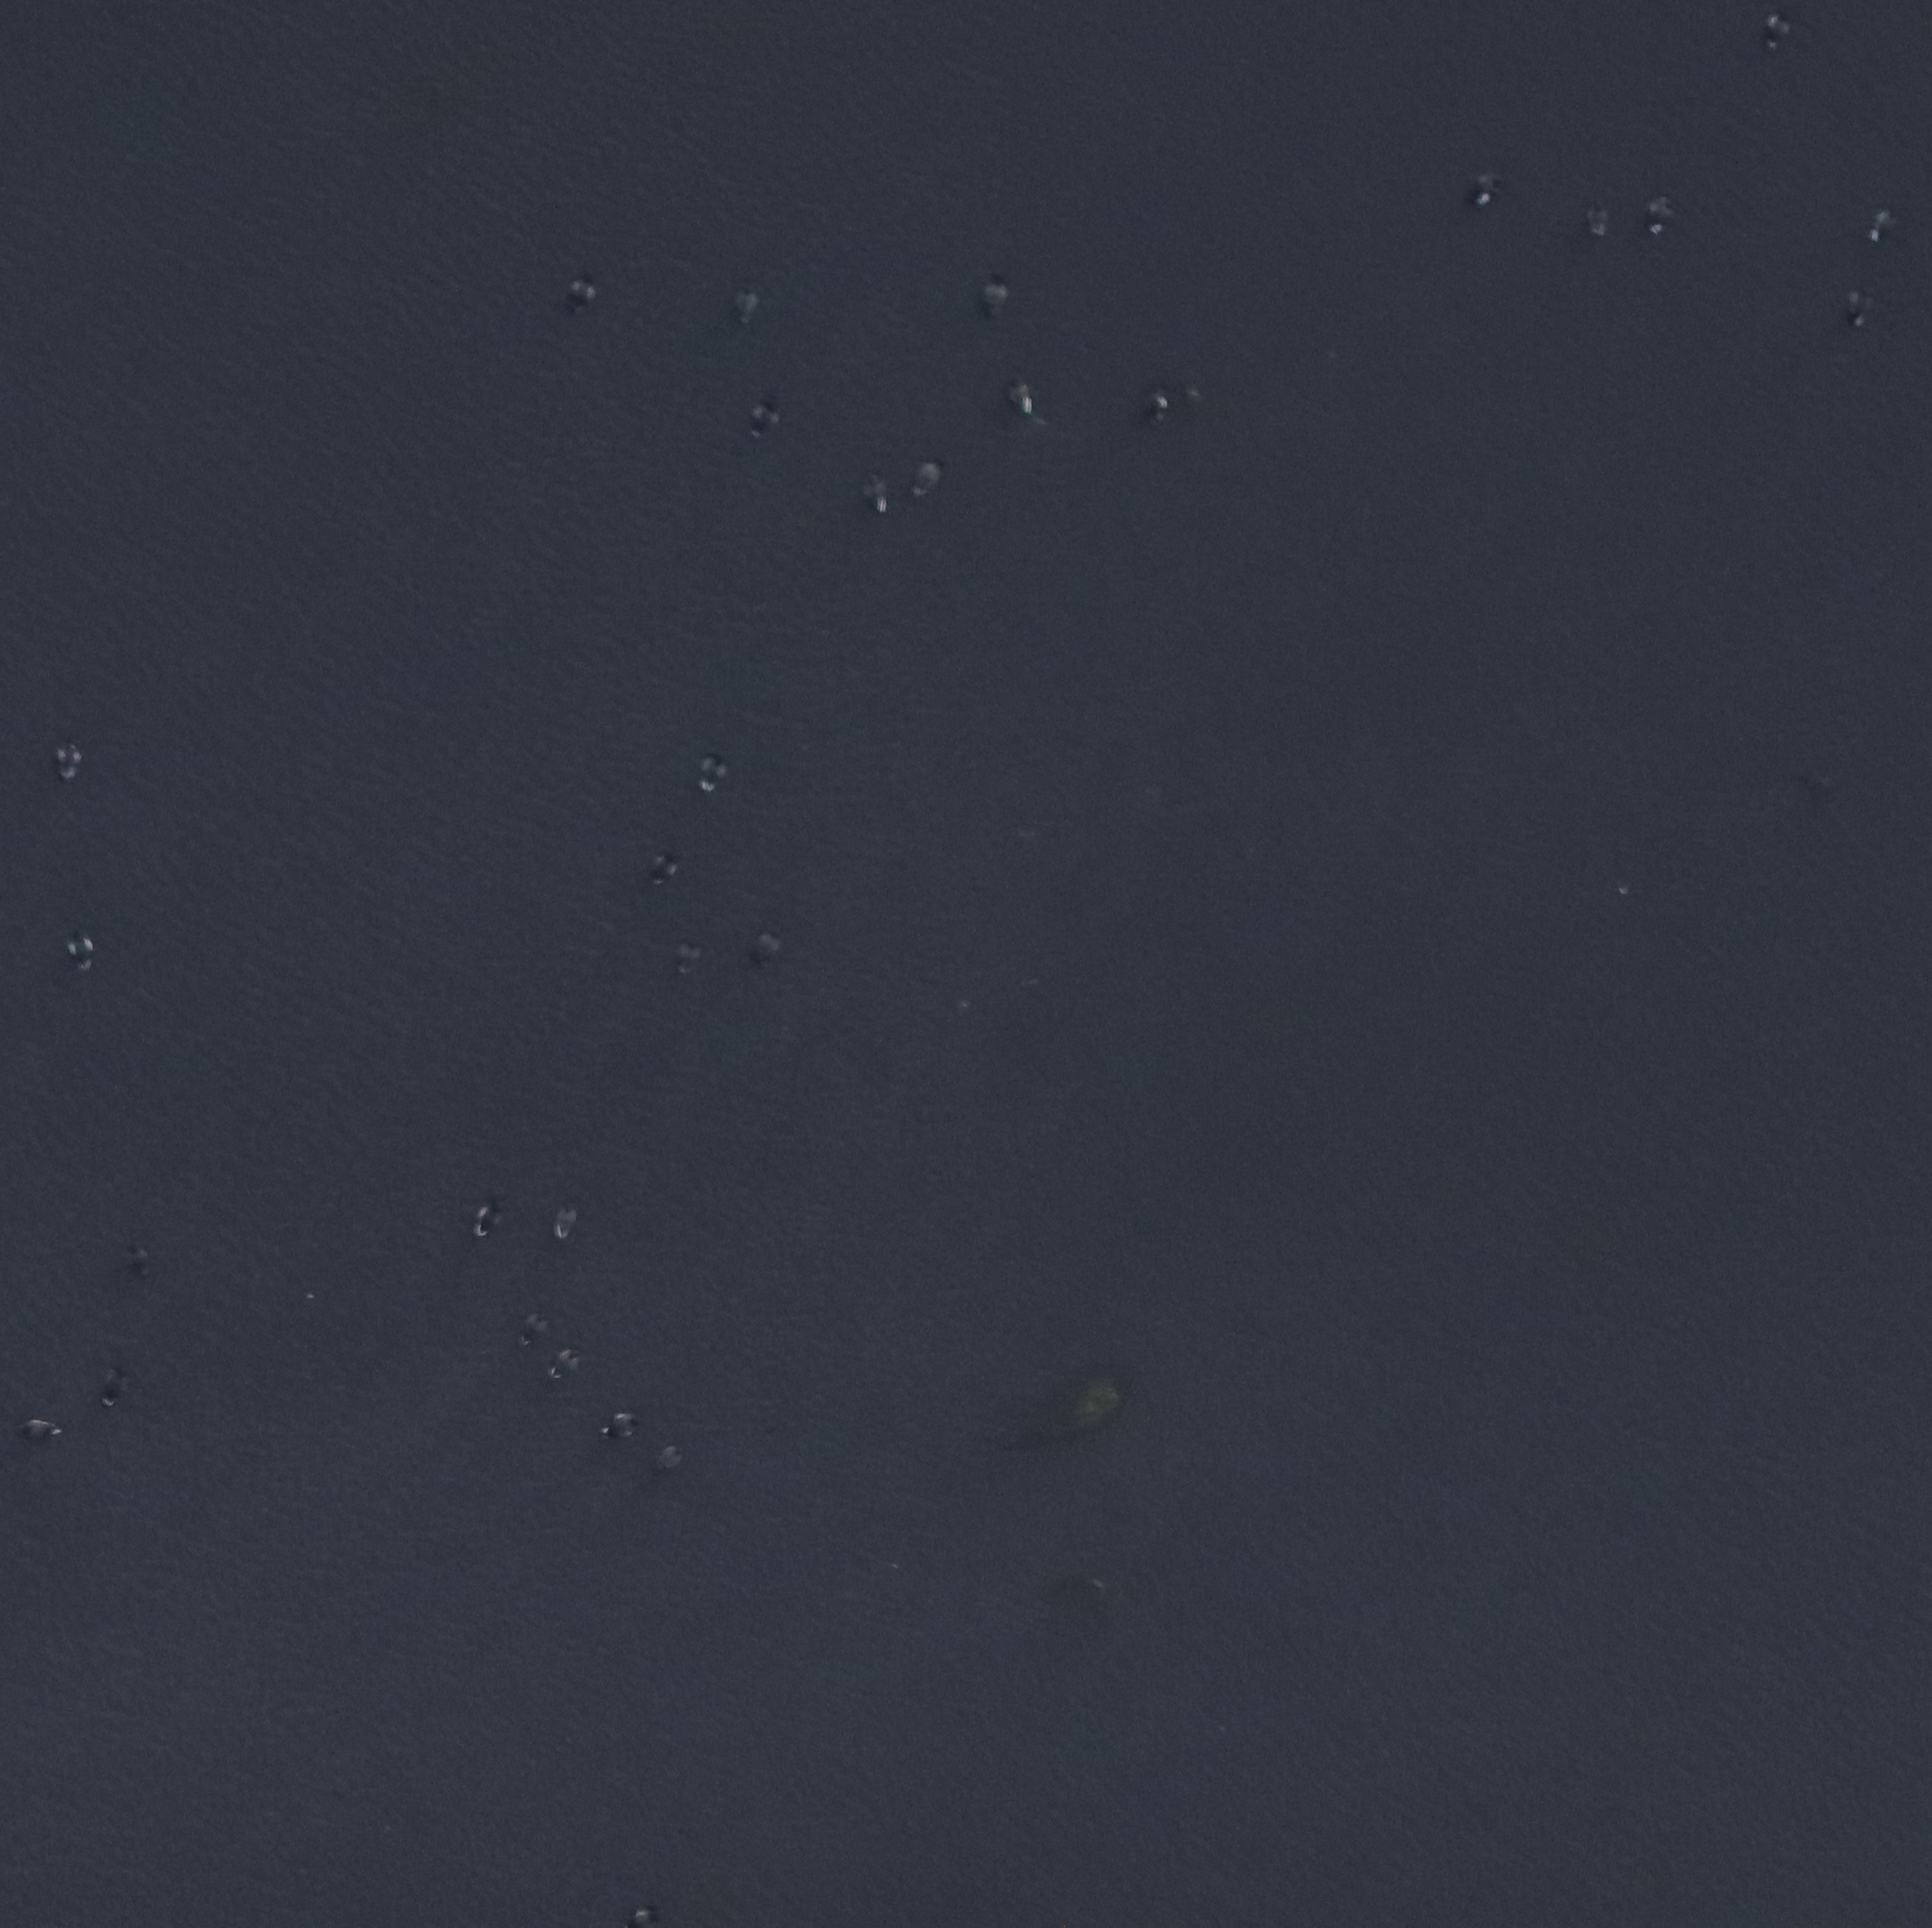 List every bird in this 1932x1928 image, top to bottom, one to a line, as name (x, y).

brant (1778, 27)
brant (1485, 188)
brant (1656, 211)
brant (1595, 220)
brant (1884, 225)
brant (993, 291)
brant (581, 292)
brant (748, 301)
brant (1859, 307)
brant (1023, 398)
brant (1161, 404)
brant (757, 417)
brant (929, 473)
brant (875, 494)
brant (69, 759)
brant (712, 774)
brant (665, 867)
brant (769, 947)
brant (83, 952)
brant (691, 957)
brant (563, 1216)
brant (492, 1220)
brant (140, 1260)
brant (533, 1326)
brant (565, 1366)
brant (113, 1388)
brant (625, 1420)
brant (34, 1426)
brant (669, 1451)
brant (642, 1915)